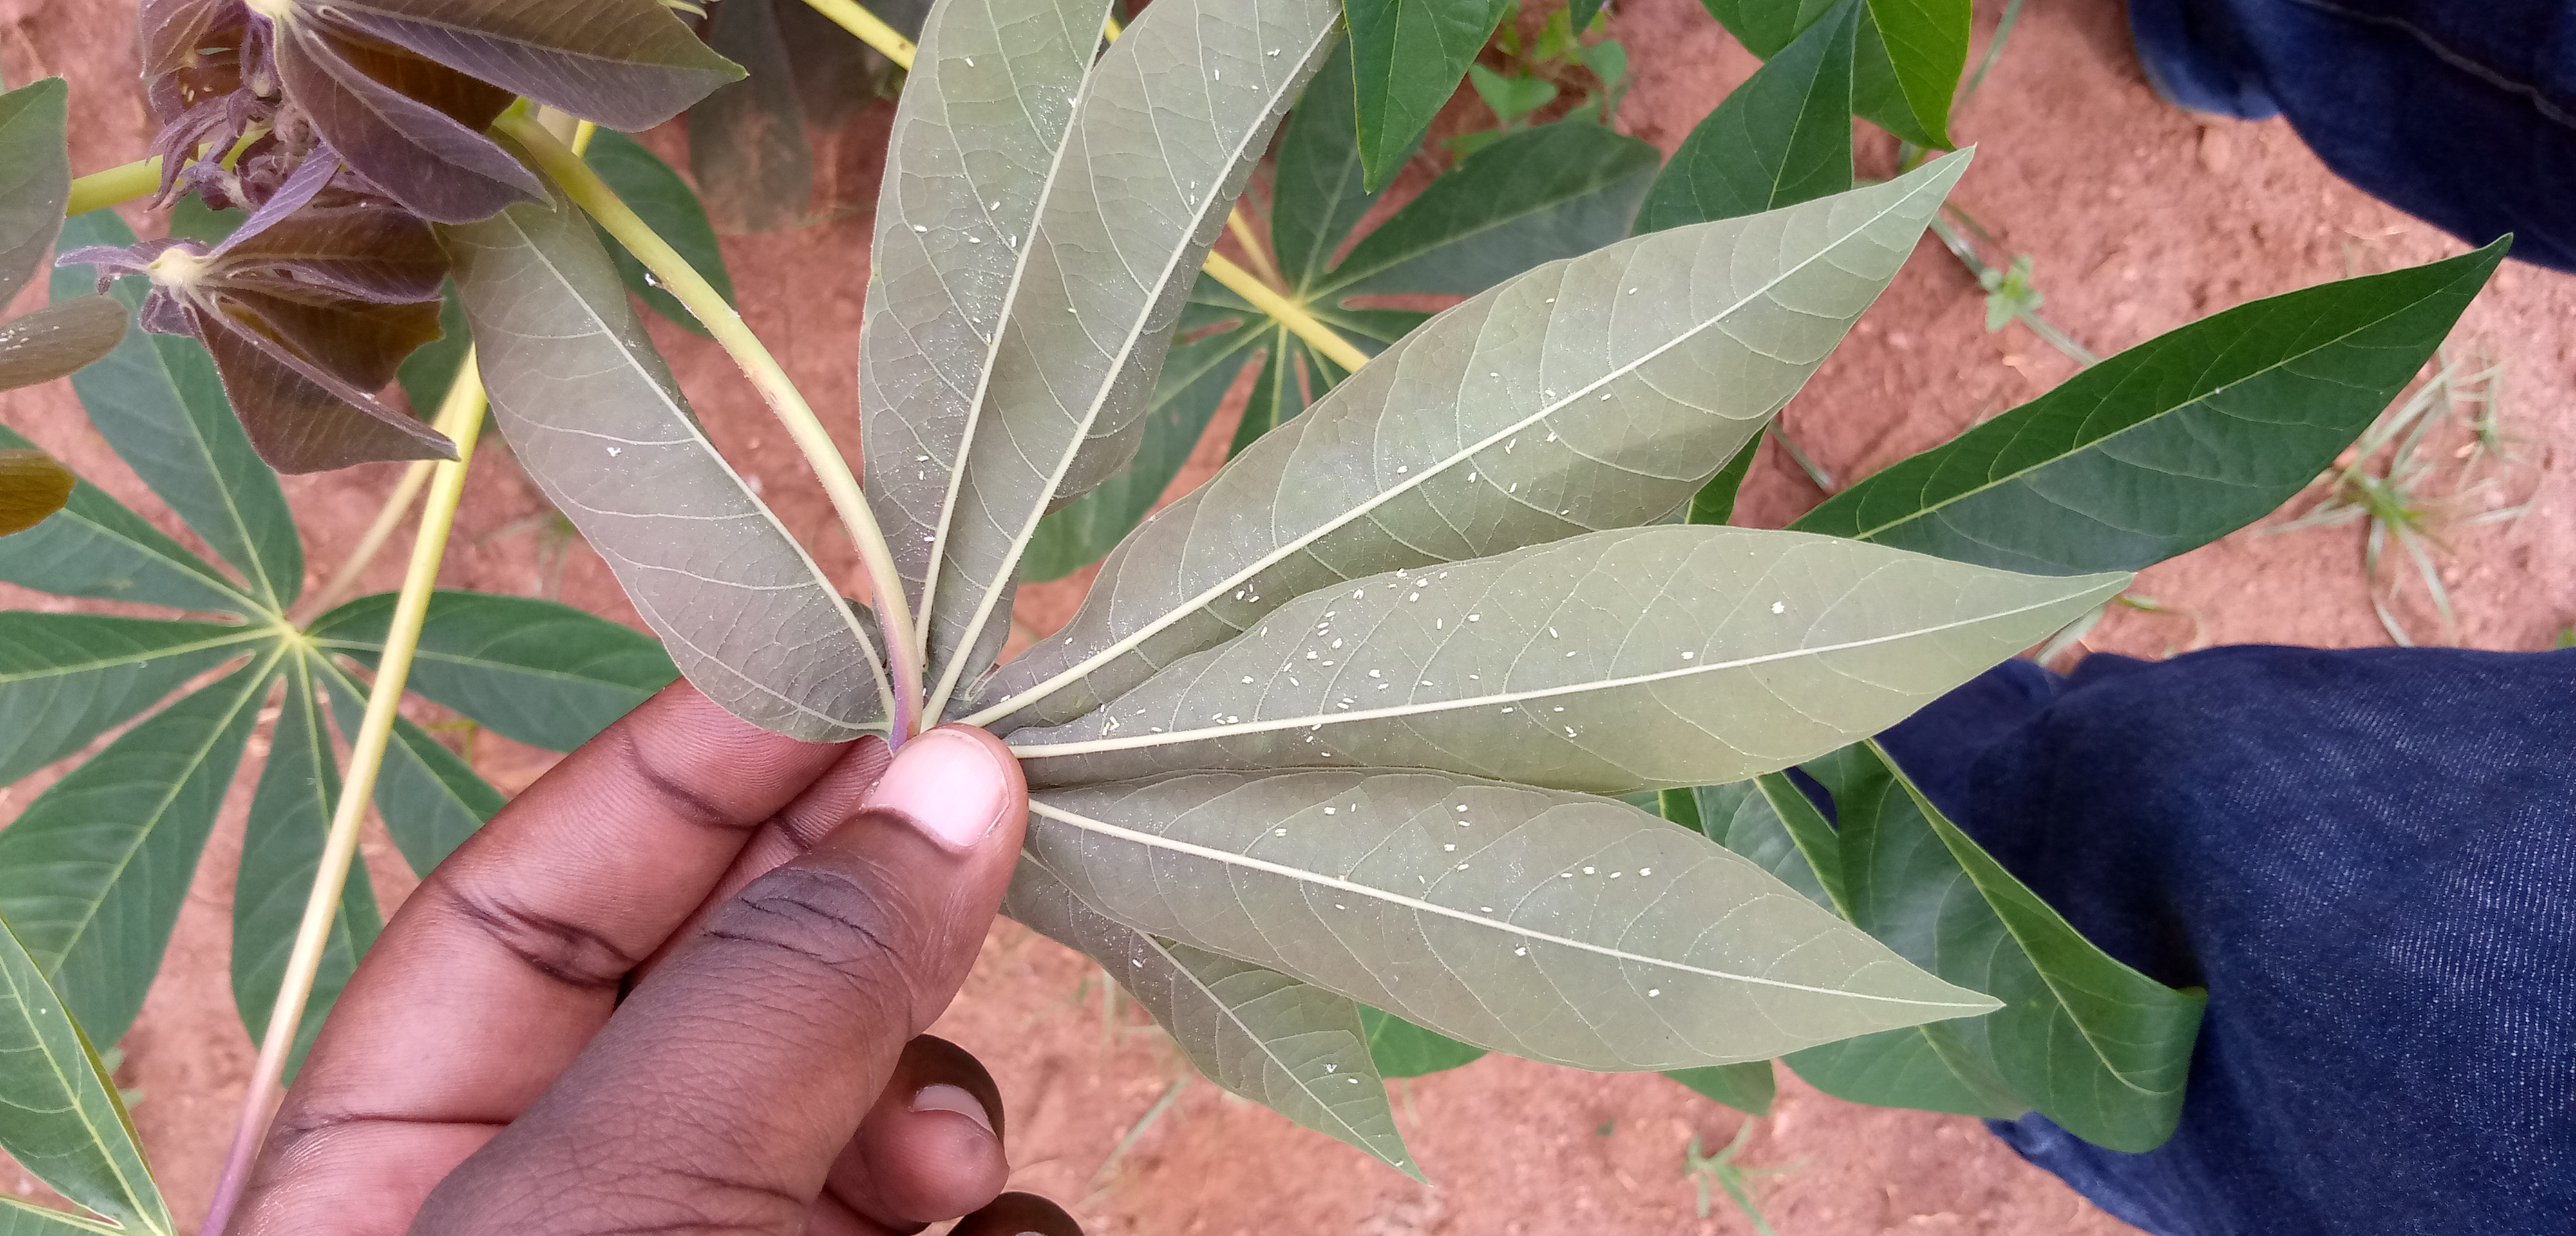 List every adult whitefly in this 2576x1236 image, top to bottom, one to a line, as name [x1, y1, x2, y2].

whitefly [1274, 47, 1282, 57]
whitefly [1267, 50, 1273, 57]
whitefly [964, 55, 976, 69]
whitefly [1213, 67, 1223, 82]
whitefly [1249, 82, 1261, 92]
whitefly [1066, 95, 1079, 112]
whitefly [1189, 178, 1197, 190]
whitefly [1189, 192, 1197, 208]
whitefly [989, 198, 1002, 212]
whitefly [912, 222, 928, 234]
whitefly [1009, 232, 1019, 249]
whitefly [966, 235, 982, 247]
whitefly [643, 270, 660, 288]
whitefly [1625, 285, 1640, 297]
whitefly [1542, 295, 1558, 306]
whitefly [1063, 305, 1079, 315]
whitefly [969, 314, 983, 325]
whitefly [984, 330, 995, 344]
whitefly [1488, 371, 1501, 379]
whitefly [1541, 386, 1559, 400]
whitefly [1598, 391, 1614, 403]
whitefly [1546, 431, 1556, 442]
whitefly [1551, 433, 1558, 443]
whitefly [1508, 436, 1517, 449]
whitefly [605, 444, 624, 460]
whitefly [1503, 444, 1511, 456]
whitefly [914, 453, 932, 464]
whitefly [1396, 464, 1407, 469]
whitefly [917, 467, 927, 483]
whitefly [1396, 468, 1408, 474]
whitefly [1470, 470, 1477, 485]
whitefly [1466, 471, 1473, 482]
whitefly [1507, 479, 1519, 495]
whitefly [1558, 507, 1571, 518]
whitefly [922, 534, 936, 543]
whitefly [1395, 567, 1405, 577]
whitefly [1437, 569, 1452, 581]
whitefly [1397, 572, 1408, 579]
whitefly [1416, 577, 1426, 586]
whitefly [1419, 580, 1428, 588]
whitefly [1386, 581, 1399, 590]
whitefly [1248, 582, 1256, 594]
whitefly [1352, 587, 1361, 600]
whitefly [1233, 588, 1245, 601]
whitefly [1359, 588, 1364, 601]
whitefly [1408, 591, 1417, 604]
whitefly [1412, 592, 1420, 604]
whitefly [1248, 594, 1262, 605]
whitefly [1771, 600, 1783, 606]
whitefly [1770, 604, 1786, 611]
whitefly [1773, 608, 1785, 616]
whitefly [1325, 609, 1337, 620]
whitefly [1466, 612, 1482, 617]
whitefly [1434, 615, 1446, 633]
whitefly [1468, 617, 1481, 623]
whitefly [1316, 621, 1331, 630]
whitefly [1546, 624, 1562, 640]
whitefly [1259, 624, 1269, 640]
whitefly [1316, 627, 1331, 638]
whitefly [1063, 634, 1074, 646]
whitefly [1331, 637, 1342, 649]
whitefly [1334, 639, 1343, 650]
whitefly [1564, 648, 1580, 659]
whitefly [1305, 650, 1318, 655]
whitefly [1680, 650, 1696, 657]
whitefly [1682, 654, 1694, 660]
whitefly [1304, 655, 1319, 660]
whitefly [1320, 659, 1336, 668]
whitefly [1282, 660, 1294, 673]
whitefly [1369, 668, 1381, 674]
whitefly [1368, 671, 1382, 679]
whitefly [1466, 672, 1481, 683]
whitefly [1242, 674, 1255, 684]
whitefly [1288, 675, 1301, 688]
whitefly [1240, 677, 1251, 684]
whitefly [1419, 678, 1435, 689]
whitefly [1376, 682, 1390, 692]
whitefly [998, 692, 1012, 705]
whitefly [1341, 695, 1357, 704]
whitefly [1099, 700, 1106, 715]
whitefly [1336, 701, 1350, 711]
whitefly [1551, 704, 1569, 715]
whitefly [1498, 706, 1517, 717]
whitefly [1133, 707, 1148, 715]
whitefly [1210, 710, 1224, 721]
whitefly [1226, 713, 1240, 720]
whitefly [1109, 715, 1118, 725]
whitefly [1215, 718, 1226, 725]
whitefly [1225, 719, 1240, 724]
whitefly [1104, 720, 1111, 728]
whitefly [1110, 722, 1121, 730]
whitefly [1310, 722, 1323, 733]
whitefly [1562, 723, 1575, 734]
whitefly [1150, 724, 1164, 733]
whitefly [1101, 726, 1108, 737]
whitefly [1567, 731, 1578, 740]
whitefly [1305, 734, 1316, 745]
whitefly [1319, 750, 1334, 759]
whitefly [1348, 801, 1359, 814]
whitefly [1321, 804, 1338, 810]
whitefly [1323, 810, 1337, 816]
whitefly [1455, 818, 1474, 829]
whitefly [1272, 827, 1287, 833]
whitefly [1274, 832, 1288, 838]
whitefly [1442, 843, 1457, 848]
whitefly [1444, 847, 1456, 853]
whitefly [1455, 861, 1471, 873]
whitefly [1580, 865, 1596, 871]
whitefly [1639, 866, 1653, 873]
whitefly [1606, 869, 1624, 881]
whitefly [1583, 870, 1595, 876]
whitefly [1558, 870, 1573, 880]
whitefly [1640, 870, 1653, 877]
whitefly [1417, 872, 1428, 886]
whitefly [1333, 901, 1347, 913]
whitefly [1478, 904, 1495, 913]
whitefly [1512, 946, 1527, 954]
whitefly [1517, 950, 1528, 958]
whitefly [1130, 957, 1144, 971]
whitefly [1646, 988, 1660, 994]
whitefly [1646, 990, 1661, 998]
whitefly [1323, 1059, 1338, 1076]
whitefly [1345, 1074, 1361, 1086]
whitefly [1393, 1158, 1405, 1170]